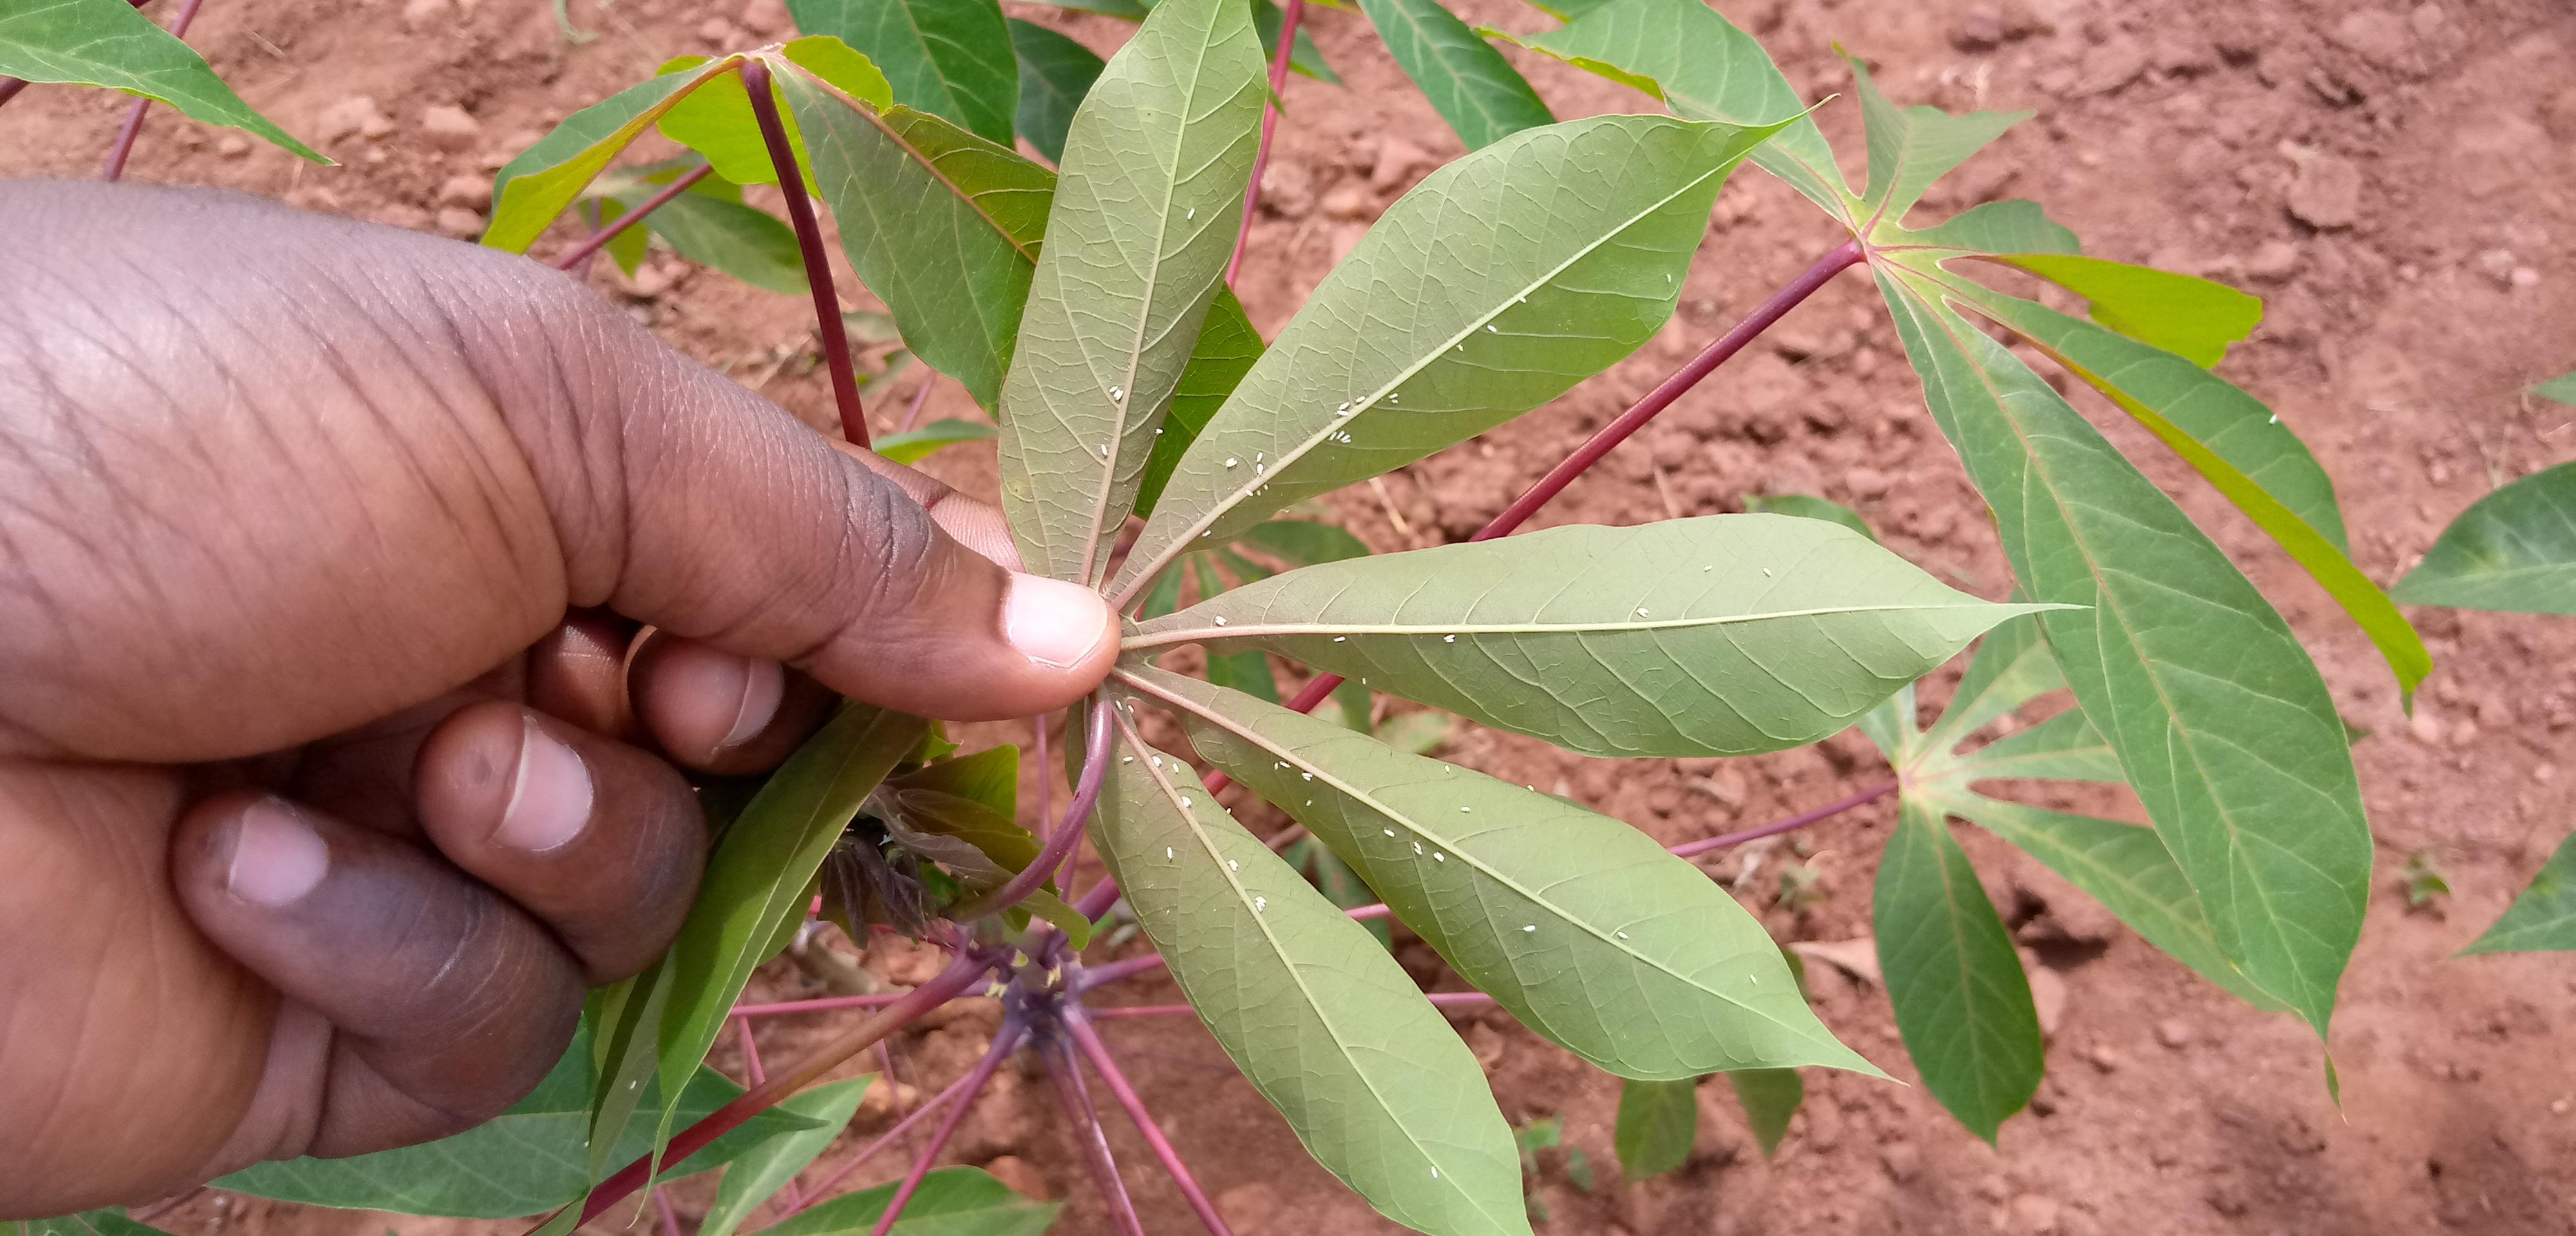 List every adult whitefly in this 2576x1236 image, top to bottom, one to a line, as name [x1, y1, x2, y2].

whitefly [1177, 201, 1198, 225]
whitefly [1662, 266, 1679, 286]
whitefly [1517, 290, 1533, 312]
whitefly [1484, 319, 1499, 340]
whitefly [1455, 341, 1470, 358]
whitefly [1108, 385, 1119, 394]
whitefly [1113, 389, 1124, 401]
whitefly [1353, 389, 1368, 407]
whitefly [1388, 390, 1406, 402]
whitefly [1333, 398, 1353, 411]
whitefly [1387, 398, 1406, 411]
whitefly [1333, 406, 1352, 420]
whitefly [1145, 418, 1170, 446]
whitefly [1322, 427, 1338, 444]
whitefly [1333, 428, 1350, 444]
whitefly [1339, 432, 1358, 449]
whitefly [1341, 435, 1358, 449]
whitefly [1098, 444, 1108, 460]
whitefly [1251, 450, 1271, 464]
whitefly [1226, 455, 1236, 469]
whitefly [1253, 464, 1267, 478]
whitefly [1256, 481, 1273, 494]
whitefly [1240, 486, 1256, 503]
whitefly [1251, 487, 1265, 502]
whitefly [1201, 527, 1213, 539]
whitefly [1703, 560, 1714, 574]
whitefly [1760, 564, 1774, 581]
whitefly [1634, 605, 1650, 621]
whitefly [1213, 613, 1229, 631]
whitefly [1215, 618, 1227, 629]
whitefly [1435, 629, 1457, 651]
whitefly [1331, 632, 1349, 647]
whitefly [1441, 632, 1458, 649]
whitefly [1356, 675, 1372, 686]
whitefly [1111, 697, 1130, 717]
whitefly [1127, 701, 1137, 715]
whitefly [1122, 754, 1135, 767]
whitefly [1152, 755, 1160, 769]
whitefly [1278, 755, 1289, 771]
whitefly [1171, 761, 1180, 776]
whitefly [1443, 762, 1452, 774]
whitefly [1268, 763, 1282, 774]
whitefly [1299, 767, 1318, 786]
whitefly [1300, 770, 1312, 784]
whitefly [1521, 782, 1538, 797]
whitefly [1302, 792, 1319, 812]
whitefly [1182, 795, 1195, 810]
whitefly [1224, 801, 1237, 818]
whitefly [1458, 804, 1474, 818]
whitefly [1377, 823, 1399, 843]
whitefly [1410, 839, 1423, 859]
whitefly [1163, 845, 1175, 865]
whitefly [1411, 845, 1426, 862]
whitefly [1430, 845, 1447, 868]
whitefly [1228, 854, 1242, 874]
whitefly [1253, 893, 1271, 913]
whitefly [1249, 902, 1273, 917]
whitefly [1515, 922, 1539, 937]
whitefly [1612, 922, 1633, 945]
whitefly [1745, 968, 1765, 988]
whitefly [1422, 1164, 1441, 1192]